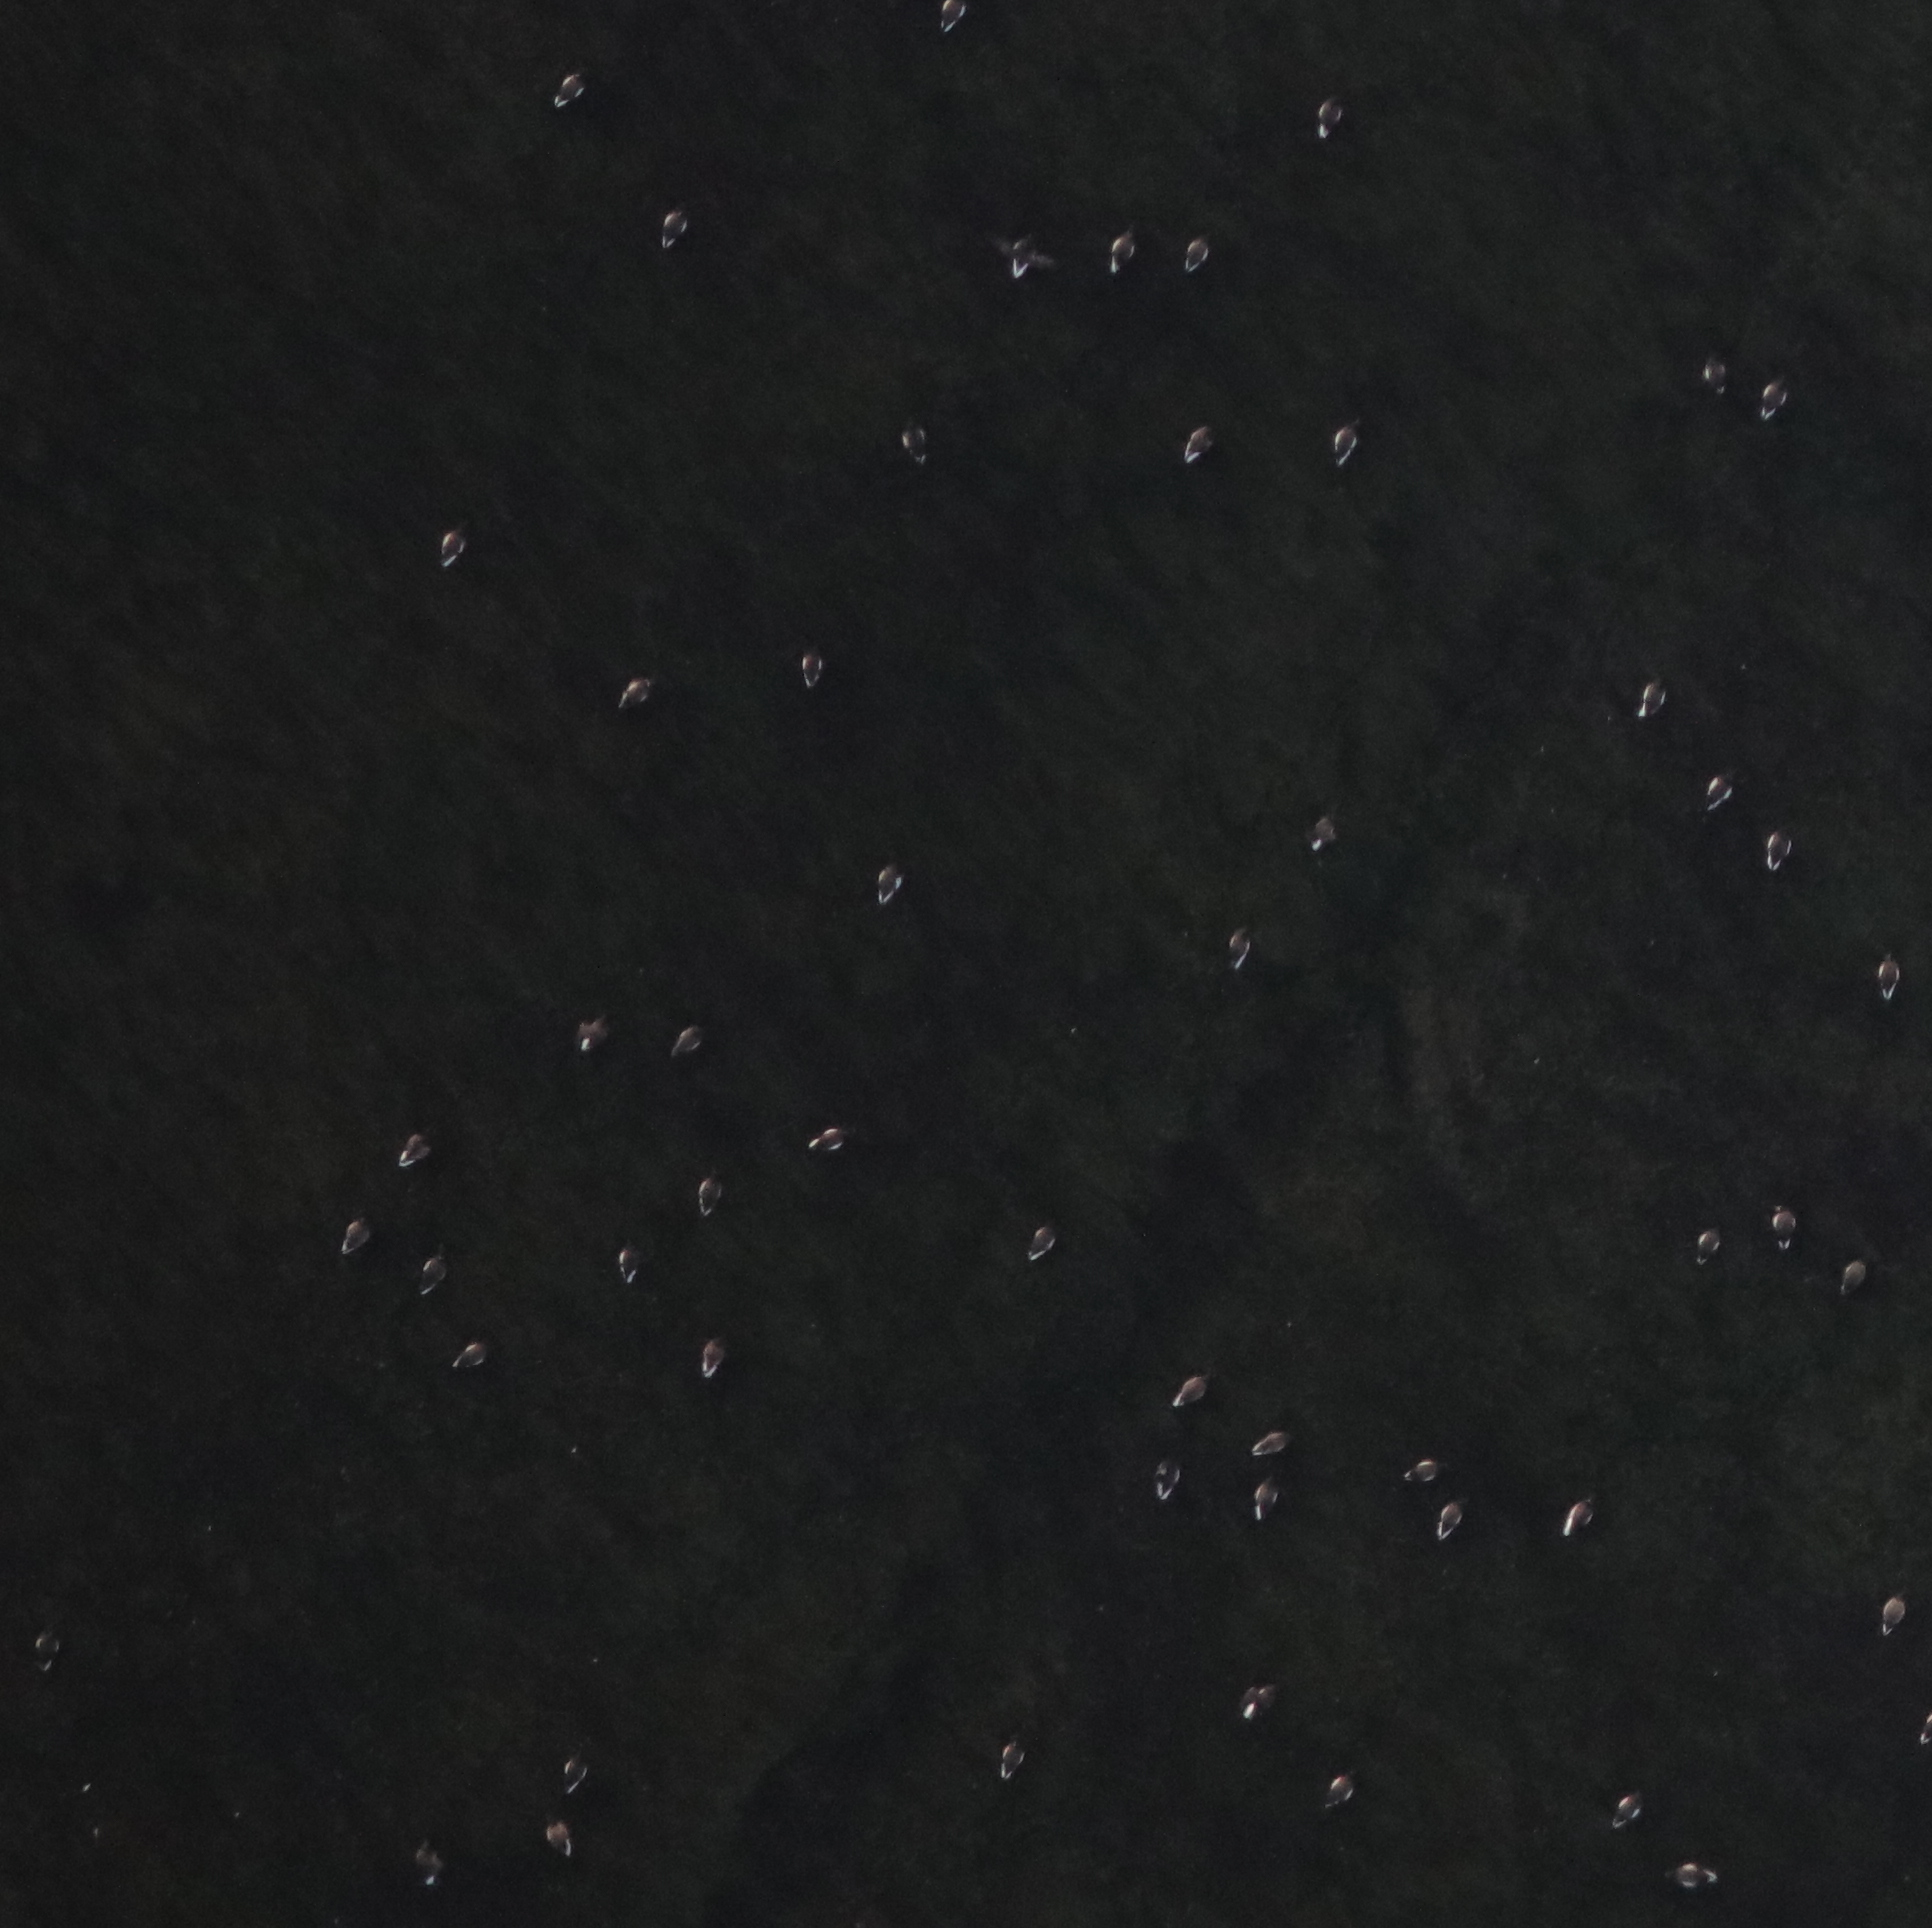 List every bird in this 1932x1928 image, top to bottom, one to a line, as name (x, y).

brant (954, 11)
brant (571, 90)
brant (1330, 115)
brant (676, 226)
brant (1122, 251)
brant (1197, 252)
brant (1026, 255)
brant (1715, 372)
brant (1774, 397)
brant (915, 442)
brant (1347, 443)
brant (1200, 444)
brant (454, 547)
brant (812, 668)
brant (637, 691)
brant (1653, 699)
brant (1719, 792)
brant (1324, 833)
brant (1779, 849)
brant (889, 882)
brant (1238, 947)
brant (1889, 975)
brant (592, 1033)
brant (687, 1041)
brant (829, 1139)
brant (417, 1147)
brant (709, 1194)
brant (1785, 1225)
brant (357, 1233)
brant (1043, 1242)
brant (1709, 1244)
brant (629, 1262)
brant (434, 1272)
brant (1855, 1276)
brant (473, 1355)
brant (714, 1357)
brant (1193, 1391)
brant (1274, 1444)
brant (1424, 1471)
brant (1167, 1478)
brant (1265, 1499)
brant (1579, 1515)
brant (1450, 1519)
brant (1895, 1614)
brant (48, 1650)
brant (1252, 1699)
brant (1012, 1759)
brant (574, 1773)
brant (1342, 1789)
brant (1627, 1809)
brant (562, 1836)
brant (428, 1864)
brant (1692, 1878)